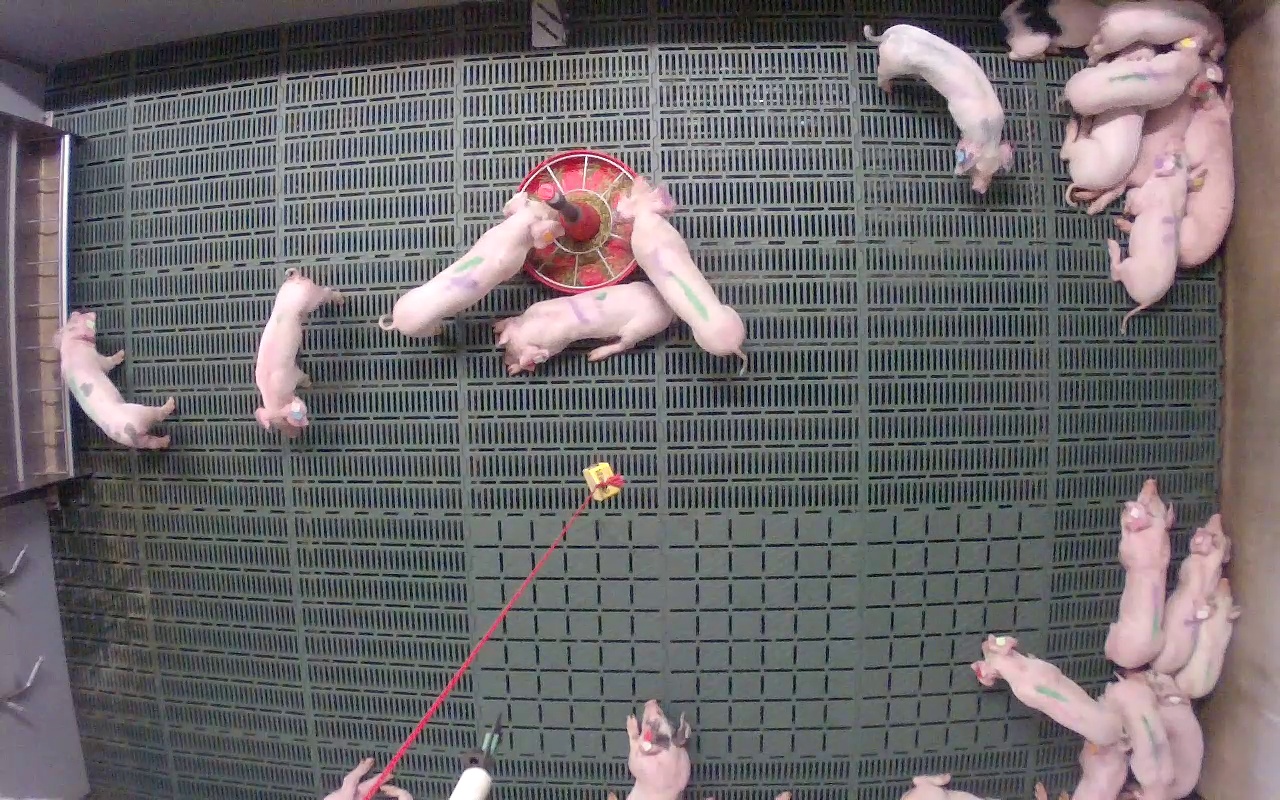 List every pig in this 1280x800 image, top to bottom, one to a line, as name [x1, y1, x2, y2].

pig [1084, 0, 1229, 69]
pig [999, 1, 1108, 63]
pig [863, 23, 1017, 196]
pig [1056, 36, 1219, 117]
pig [1058, 39, 1156, 208]
pig [1085, 54, 1226, 215]
pig [1177, 83, 1236, 270]
pig [1107, 133, 1210, 334]
pig [617, 175, 749, 376]
pig [377, 191, 567, 337]
pig [253, 266, 345, 440]
pig [491, 280, 679, 376]
pig [51, 311, 177, 451]
pig [1103, 479, 1178, 670]
pig [1148, 513, 1234, 676]
pig [1174, 577, 1244, 701]
pig [969, 632, 1128, 749]
pig [1118, 669, 1205, 799]
pig [1106, 671, 1178, 799]
pig [606, 698, 693, 799]
pig [901, 737, 983, 800]
pig [1033, 738, 1132, 799]
pig [323, 753, 414, 799]